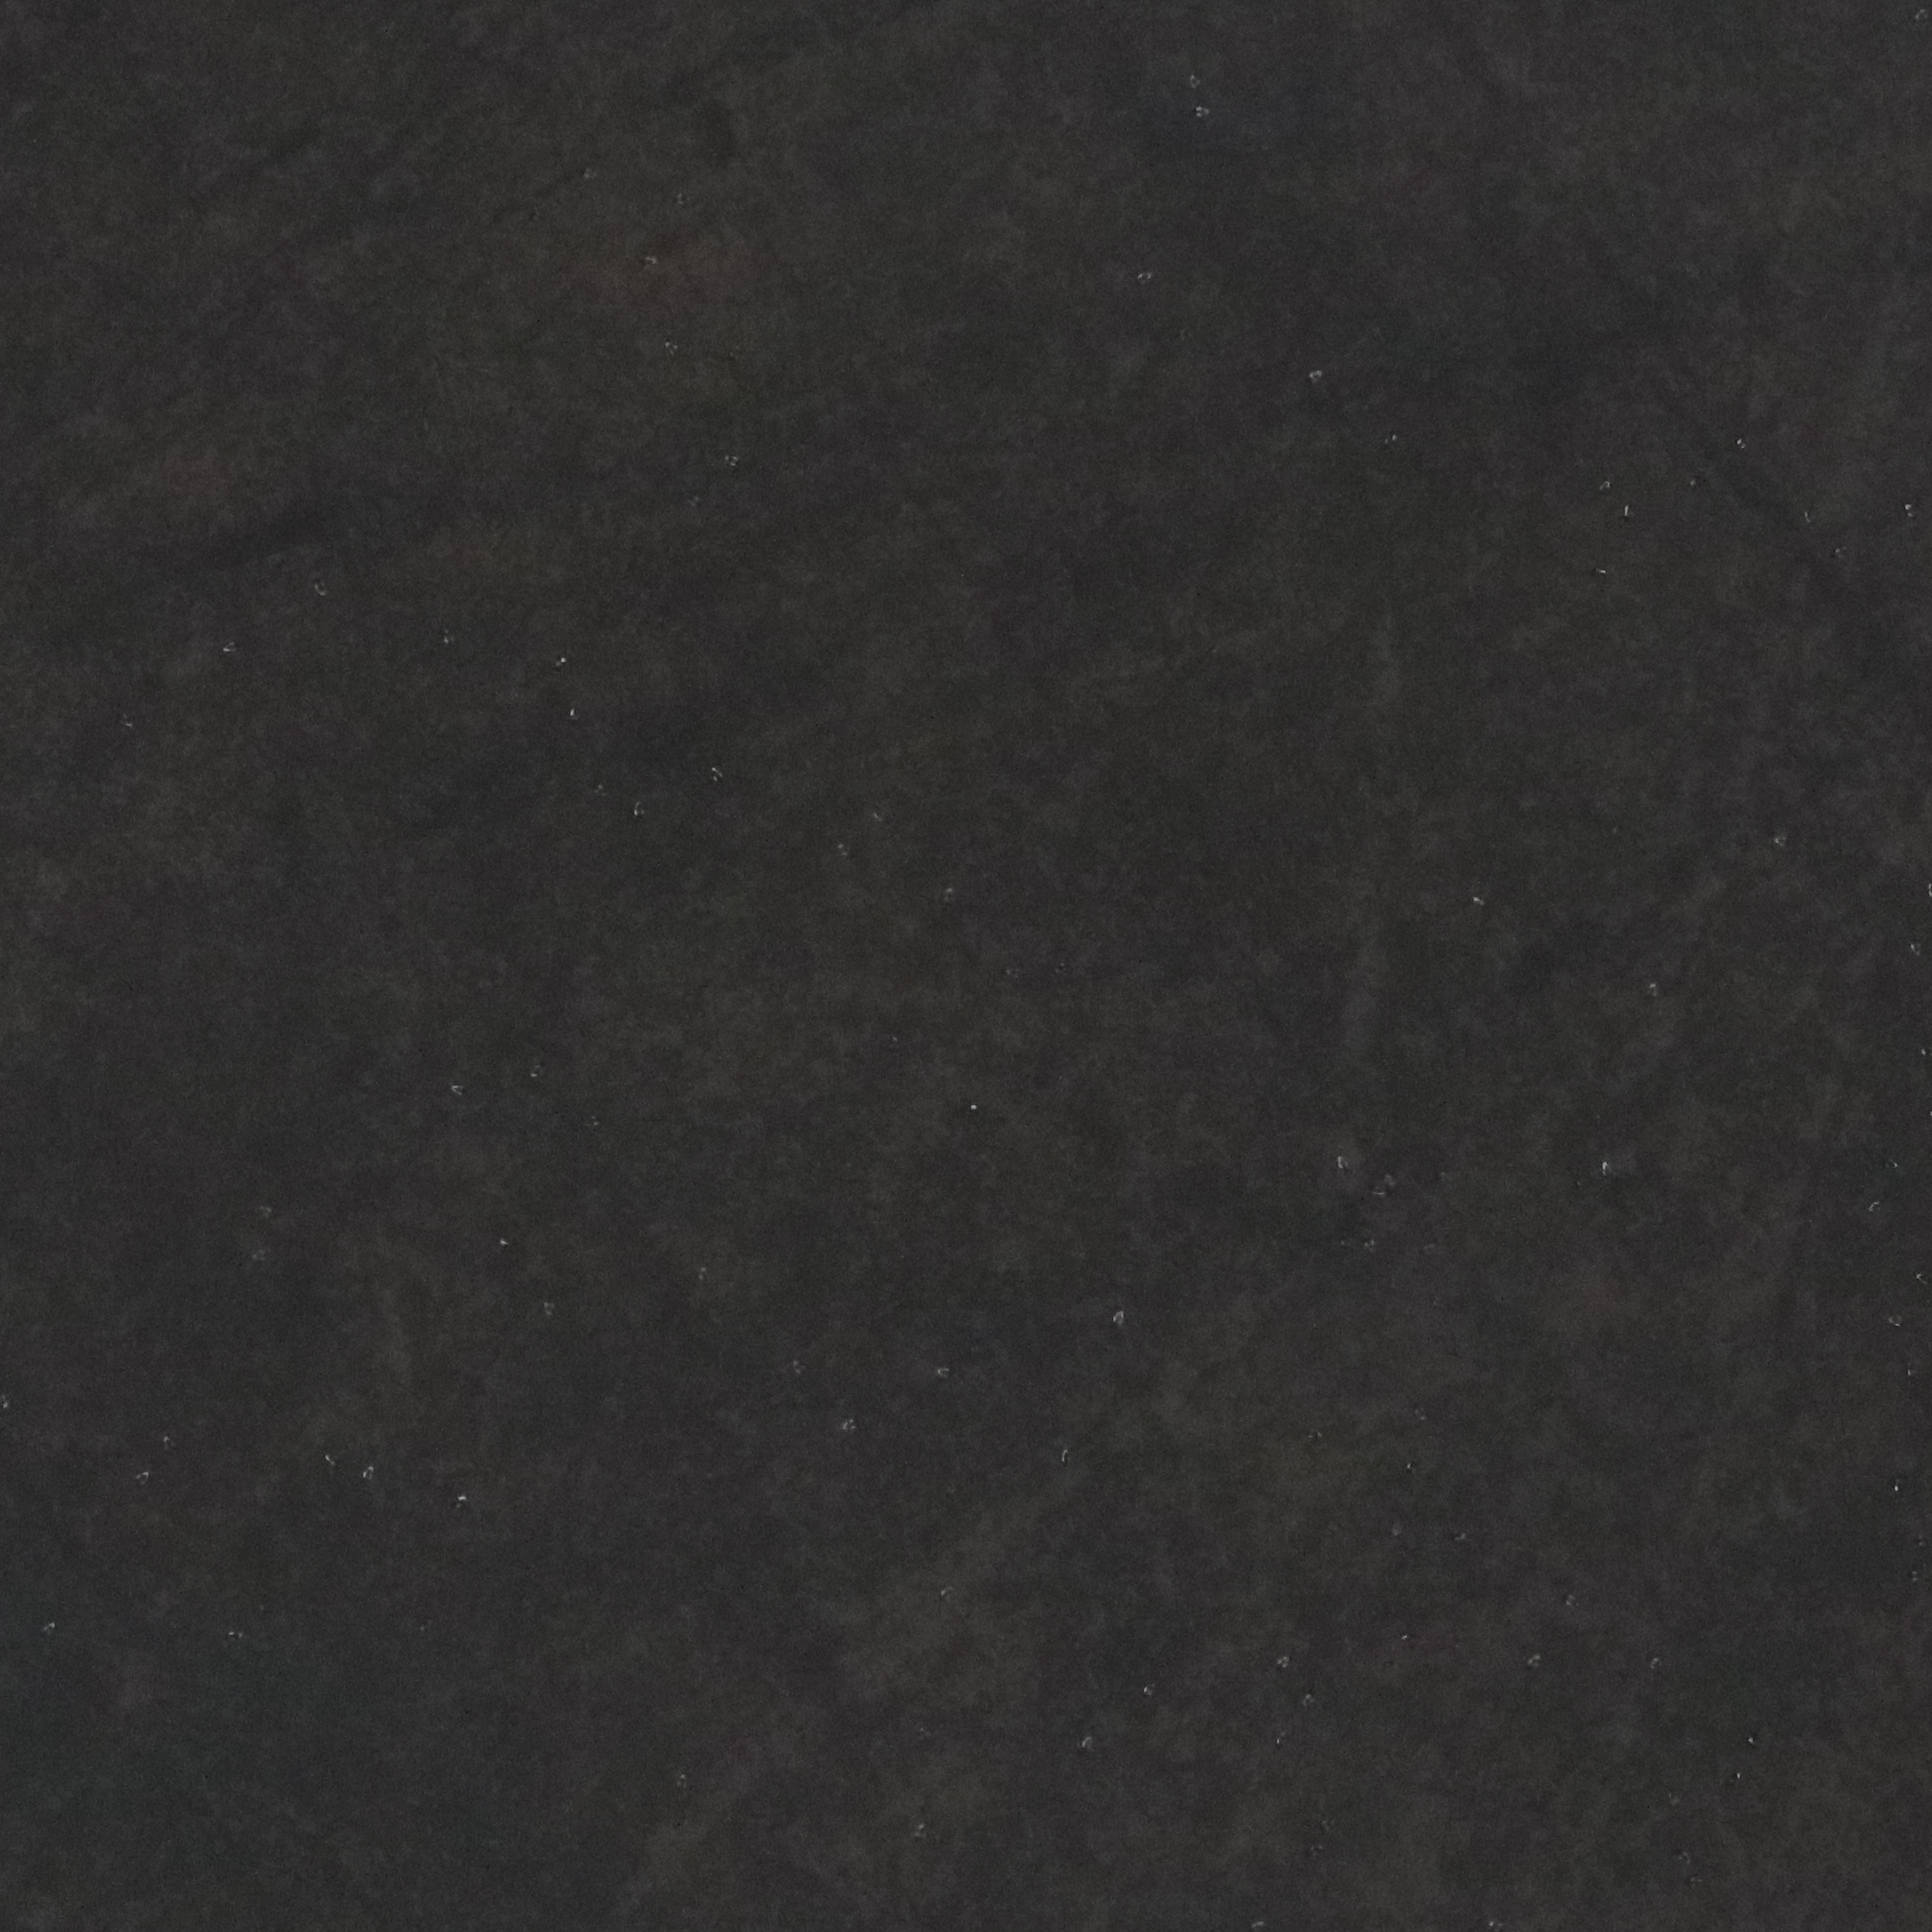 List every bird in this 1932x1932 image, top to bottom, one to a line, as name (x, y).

brant (1920, 14)
brant (1193, 85)
brant (1200, 116)
brant (586, 169)
brant (679, 197)
brant (646, 261)
brant (1146, 285)
brant (669, 351)
brant (733, 352)
brant (1312, 382)
brant (1739, 440)
brant (1399, 444)
brant (726, 468)
brant (1696, 479)
brant (1597, 482)
brant (696, 506)
brant (1909, 508)
brant (1623, 513)
brant (1809, 522)
brant (1840, 557)
brant (1605, 572)
brant (317, 586)
brant (441, 640)
brant (234, 647)
brant (561, 656)
brant (569, 715)
brant (121, 717)
brant (720, 771)
brant (609, 793)
brant (642, 815)
brant (876, 817)
brant (1785, 833)
brant (845, 849)
brant (1928, 886)
brant (1476, 892)
brant (949, 895)
brant (1909, 946)
brant (1060, 970)
brant (1011, 971)
brant (1654, 992)
brant (1914, 1057)
brant (539, 1077)
brant (455, 1088)
brant (601, 1124)
brant (1899, 1162)
brant (1341, 1170)
brant (1613, 1171)
brant (1389, 1179)
brant (1377, 1199)
brant (268, 1203)
brant (1868, 1203)
brant (1345, 1247)
brant (1439, 1247)
brant (505, 1252)
brant (1375, 1253)
brant (256, 1258)
brant (704, 1274)
brant (1925, 1275)
brant (545, 1310)
brant (1902, 1318)
brant (1119, 1322)
brant (799, 1371)
brant (1910, 1371)
brant (943, 1372)
brant (9, 1397)
brant (1419, 1420)
brant (847, 1422)
brant (1328, 1432)
brant (166, 1452)
brant (331, 1460)
brant (1064, 1460)
brant (365, 1463)
brant (1405, 1465)
brant (137, 1471)
brant (1891, 1483)
brant (459, 1499)
other bird (1396, 1526)
brant (1923, 1538)
brant (1463, 1539)
brant (1914, 1574)
brant (1574, 1600)
brant (944, 1601)
brant (51, 1627)
brant (235, 1636)
brant (1285, 1657)
brant (1530, 1664)
brant (1659, 1666)
brant (1147, 1692)
brant (1312, 1698)
brant (1091, 1740)
brant (1284, 1744)
brant (1750, 1747)
brant (675, 1774)
brant (1736, 1779)
brant (1676, 1799)
brant (1339, 1831)
brant (912, 1837)
brant (1692, 1853)
brant (1316, 1859)
brant (1698, 1889)
brant (1259, 1924)
brant (1496, 1928)